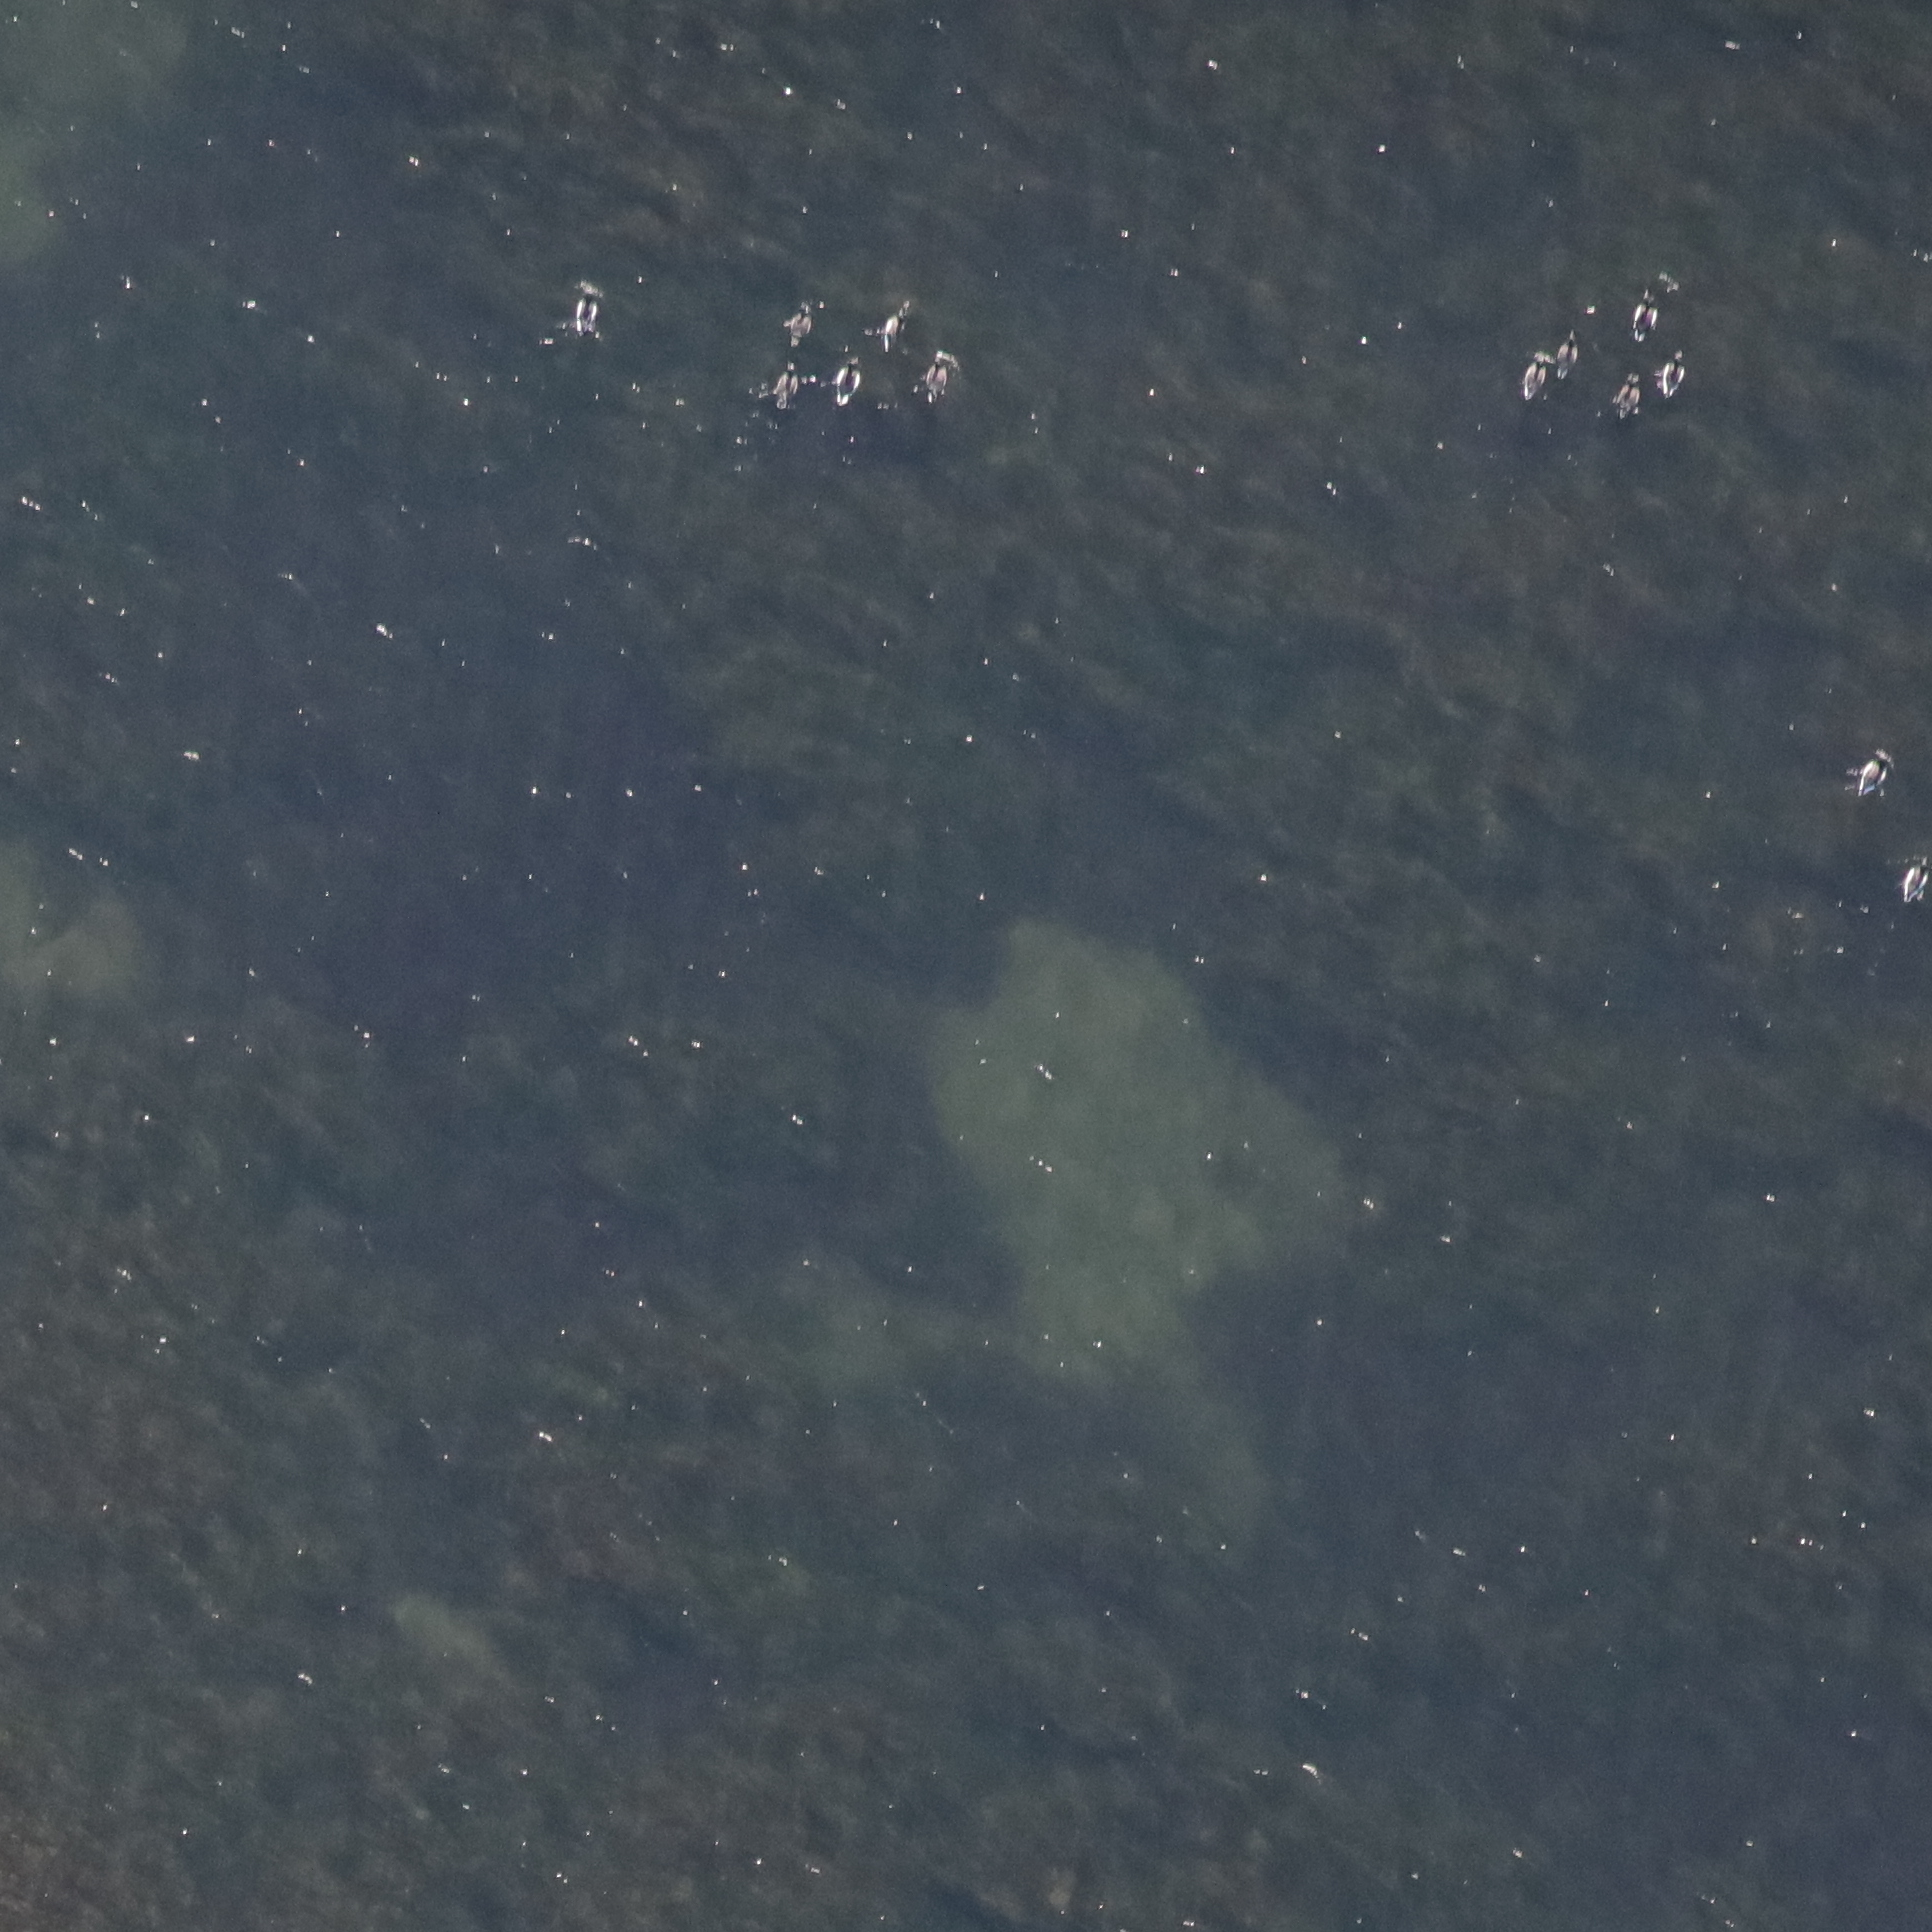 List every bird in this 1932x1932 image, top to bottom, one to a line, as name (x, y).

brant (587, 315)
brant (1645, 318)
brant (804, 324)
brant (891, 327)
brant (1571, 356)
brant (1674, 377)
brant (939, 379)
brant (1535, 380)
brant (846, 386)
brant (786, 393)
brant (1628, 398)
brant (1871, 774)
brant (1913, 885)